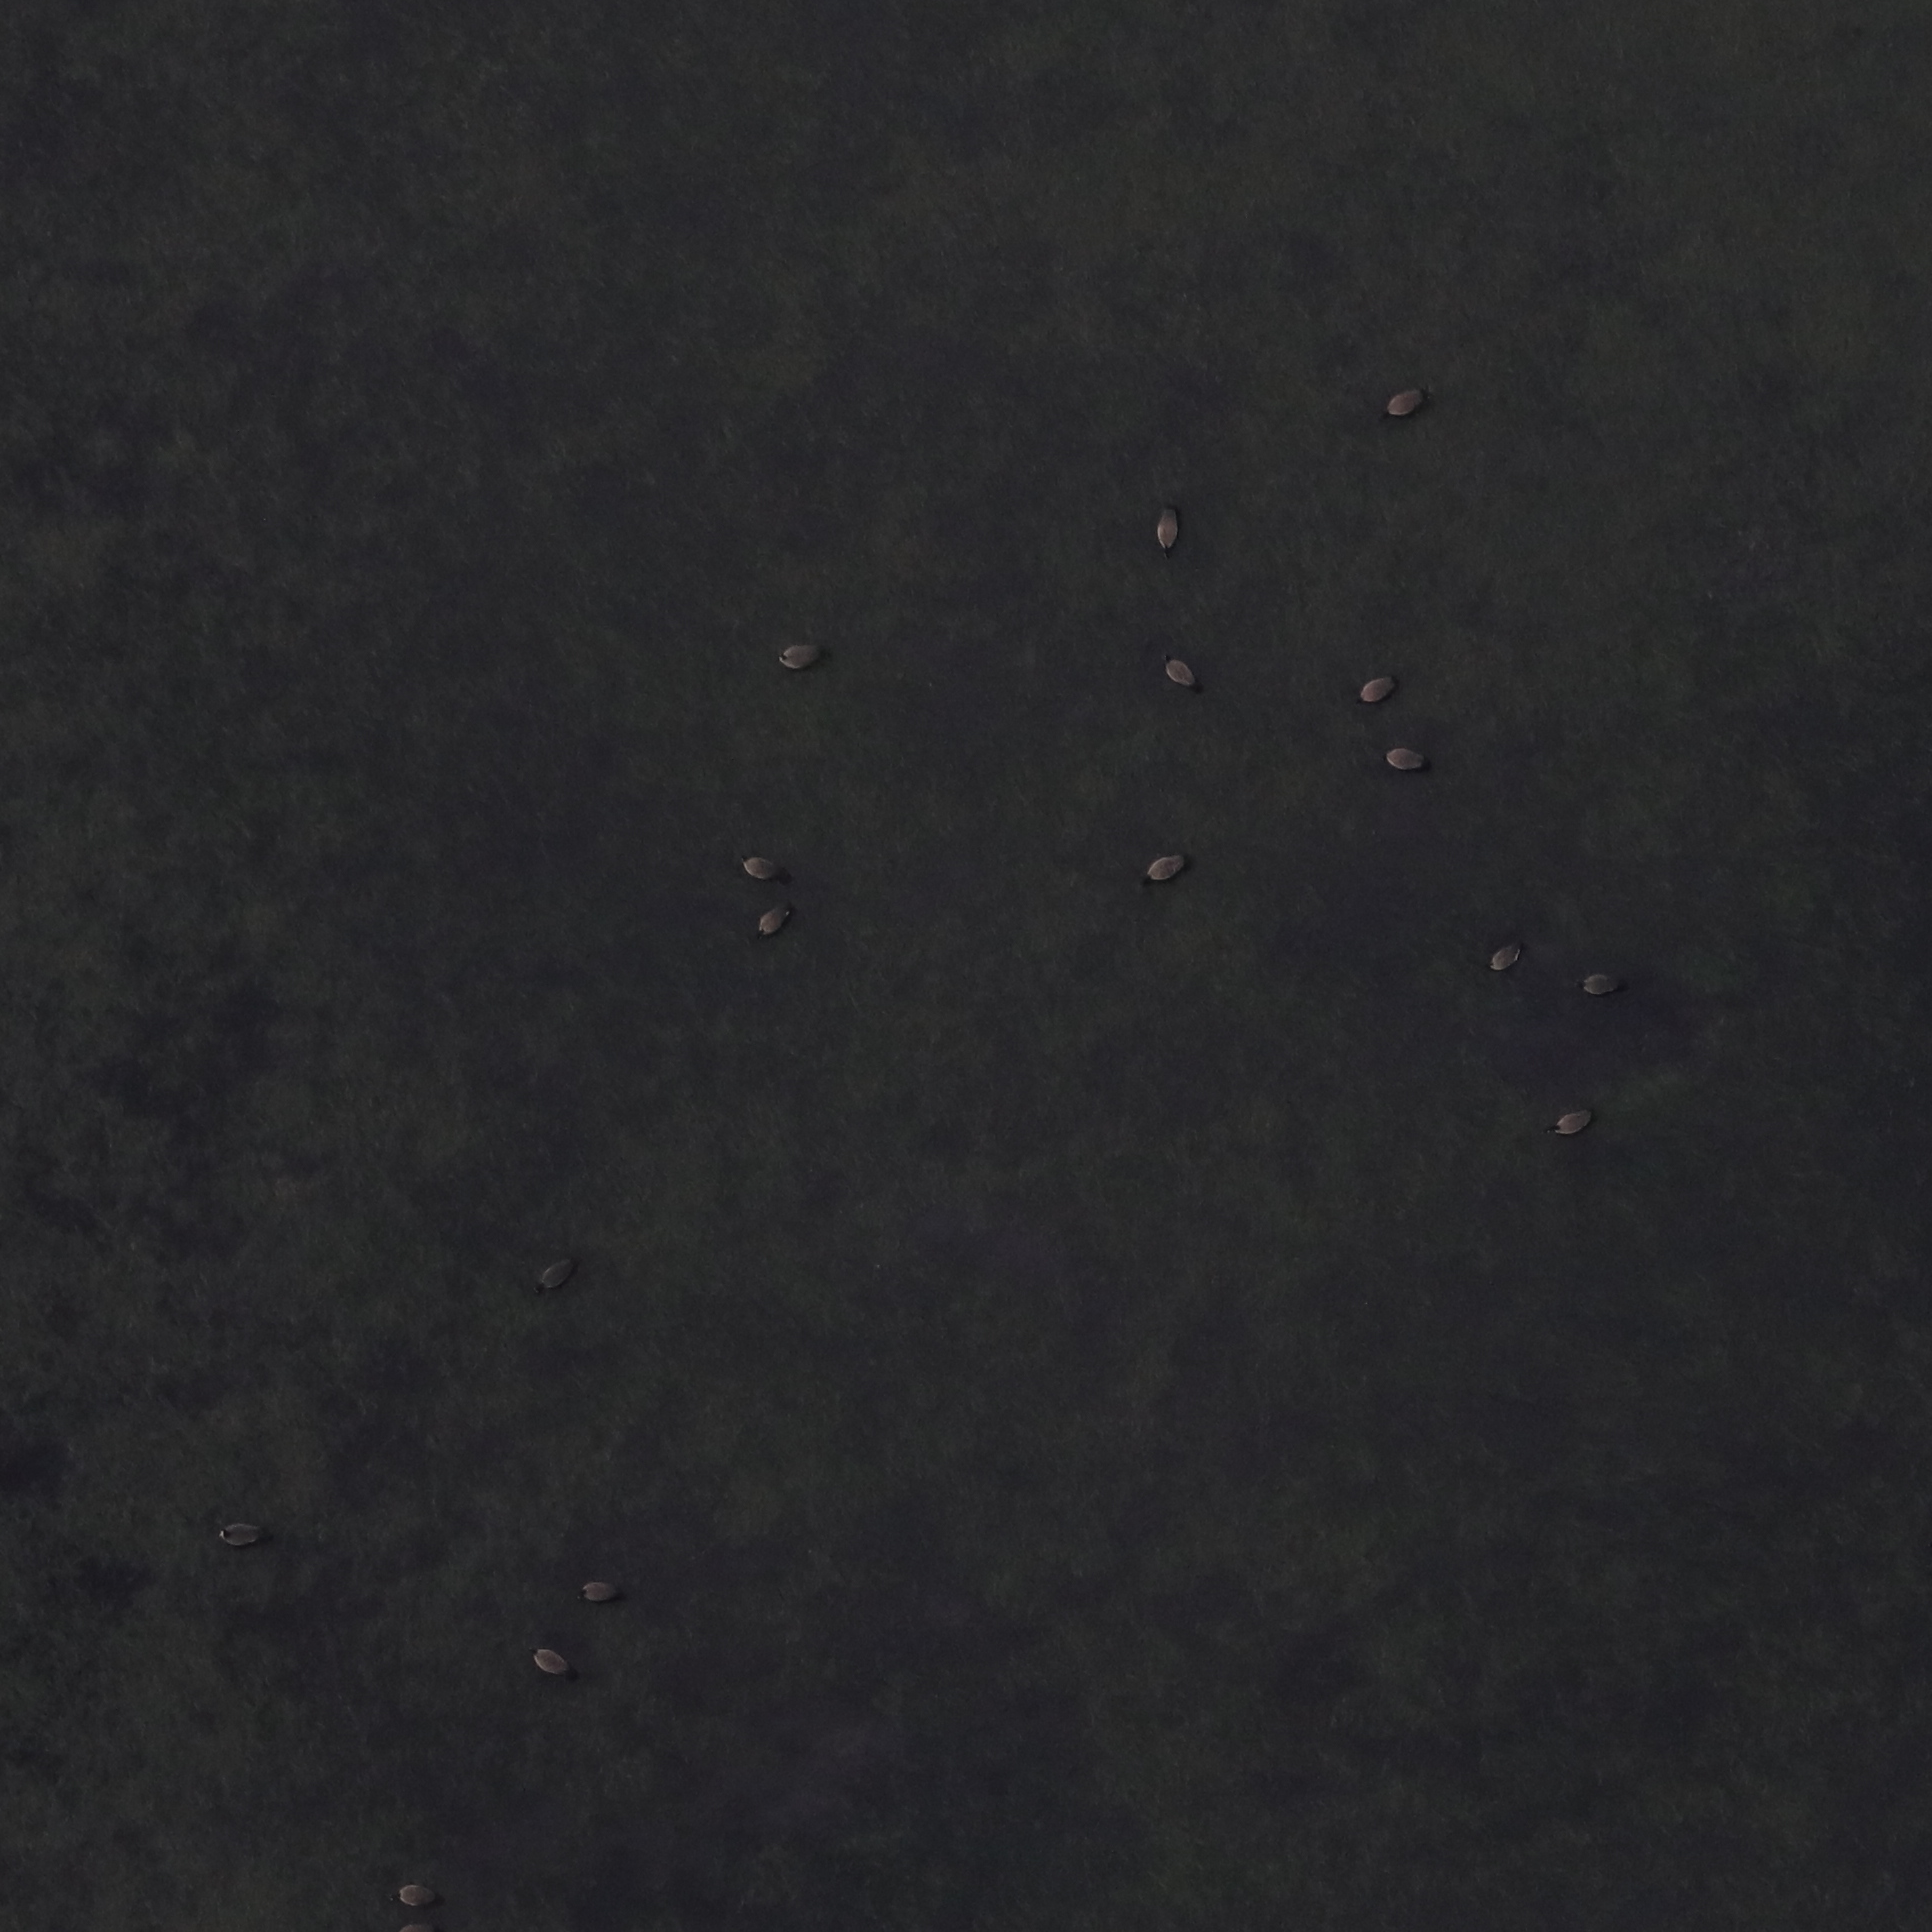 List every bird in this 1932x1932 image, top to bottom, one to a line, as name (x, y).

Canada goose (1407, 404)
Canada goose (1168, 527)
Canada goose (796, 657)
Canada goose (1182, 671)
Canada goose (1377, 690)
Canada goose (1405, 758)
Canada goose (759, 866)
Canada goose (1163, 867)
Canada goose (774, 921)
Canada goose (1505, 956)
Canada goose (1599, 985)
Canada goose (1571, 1124)
Canada goose (556, 1276)
Canada goose (239, 1535)
Canada goose (600, 1589)
Canada goose (551, 1663)
Canada goose (417, 1896)